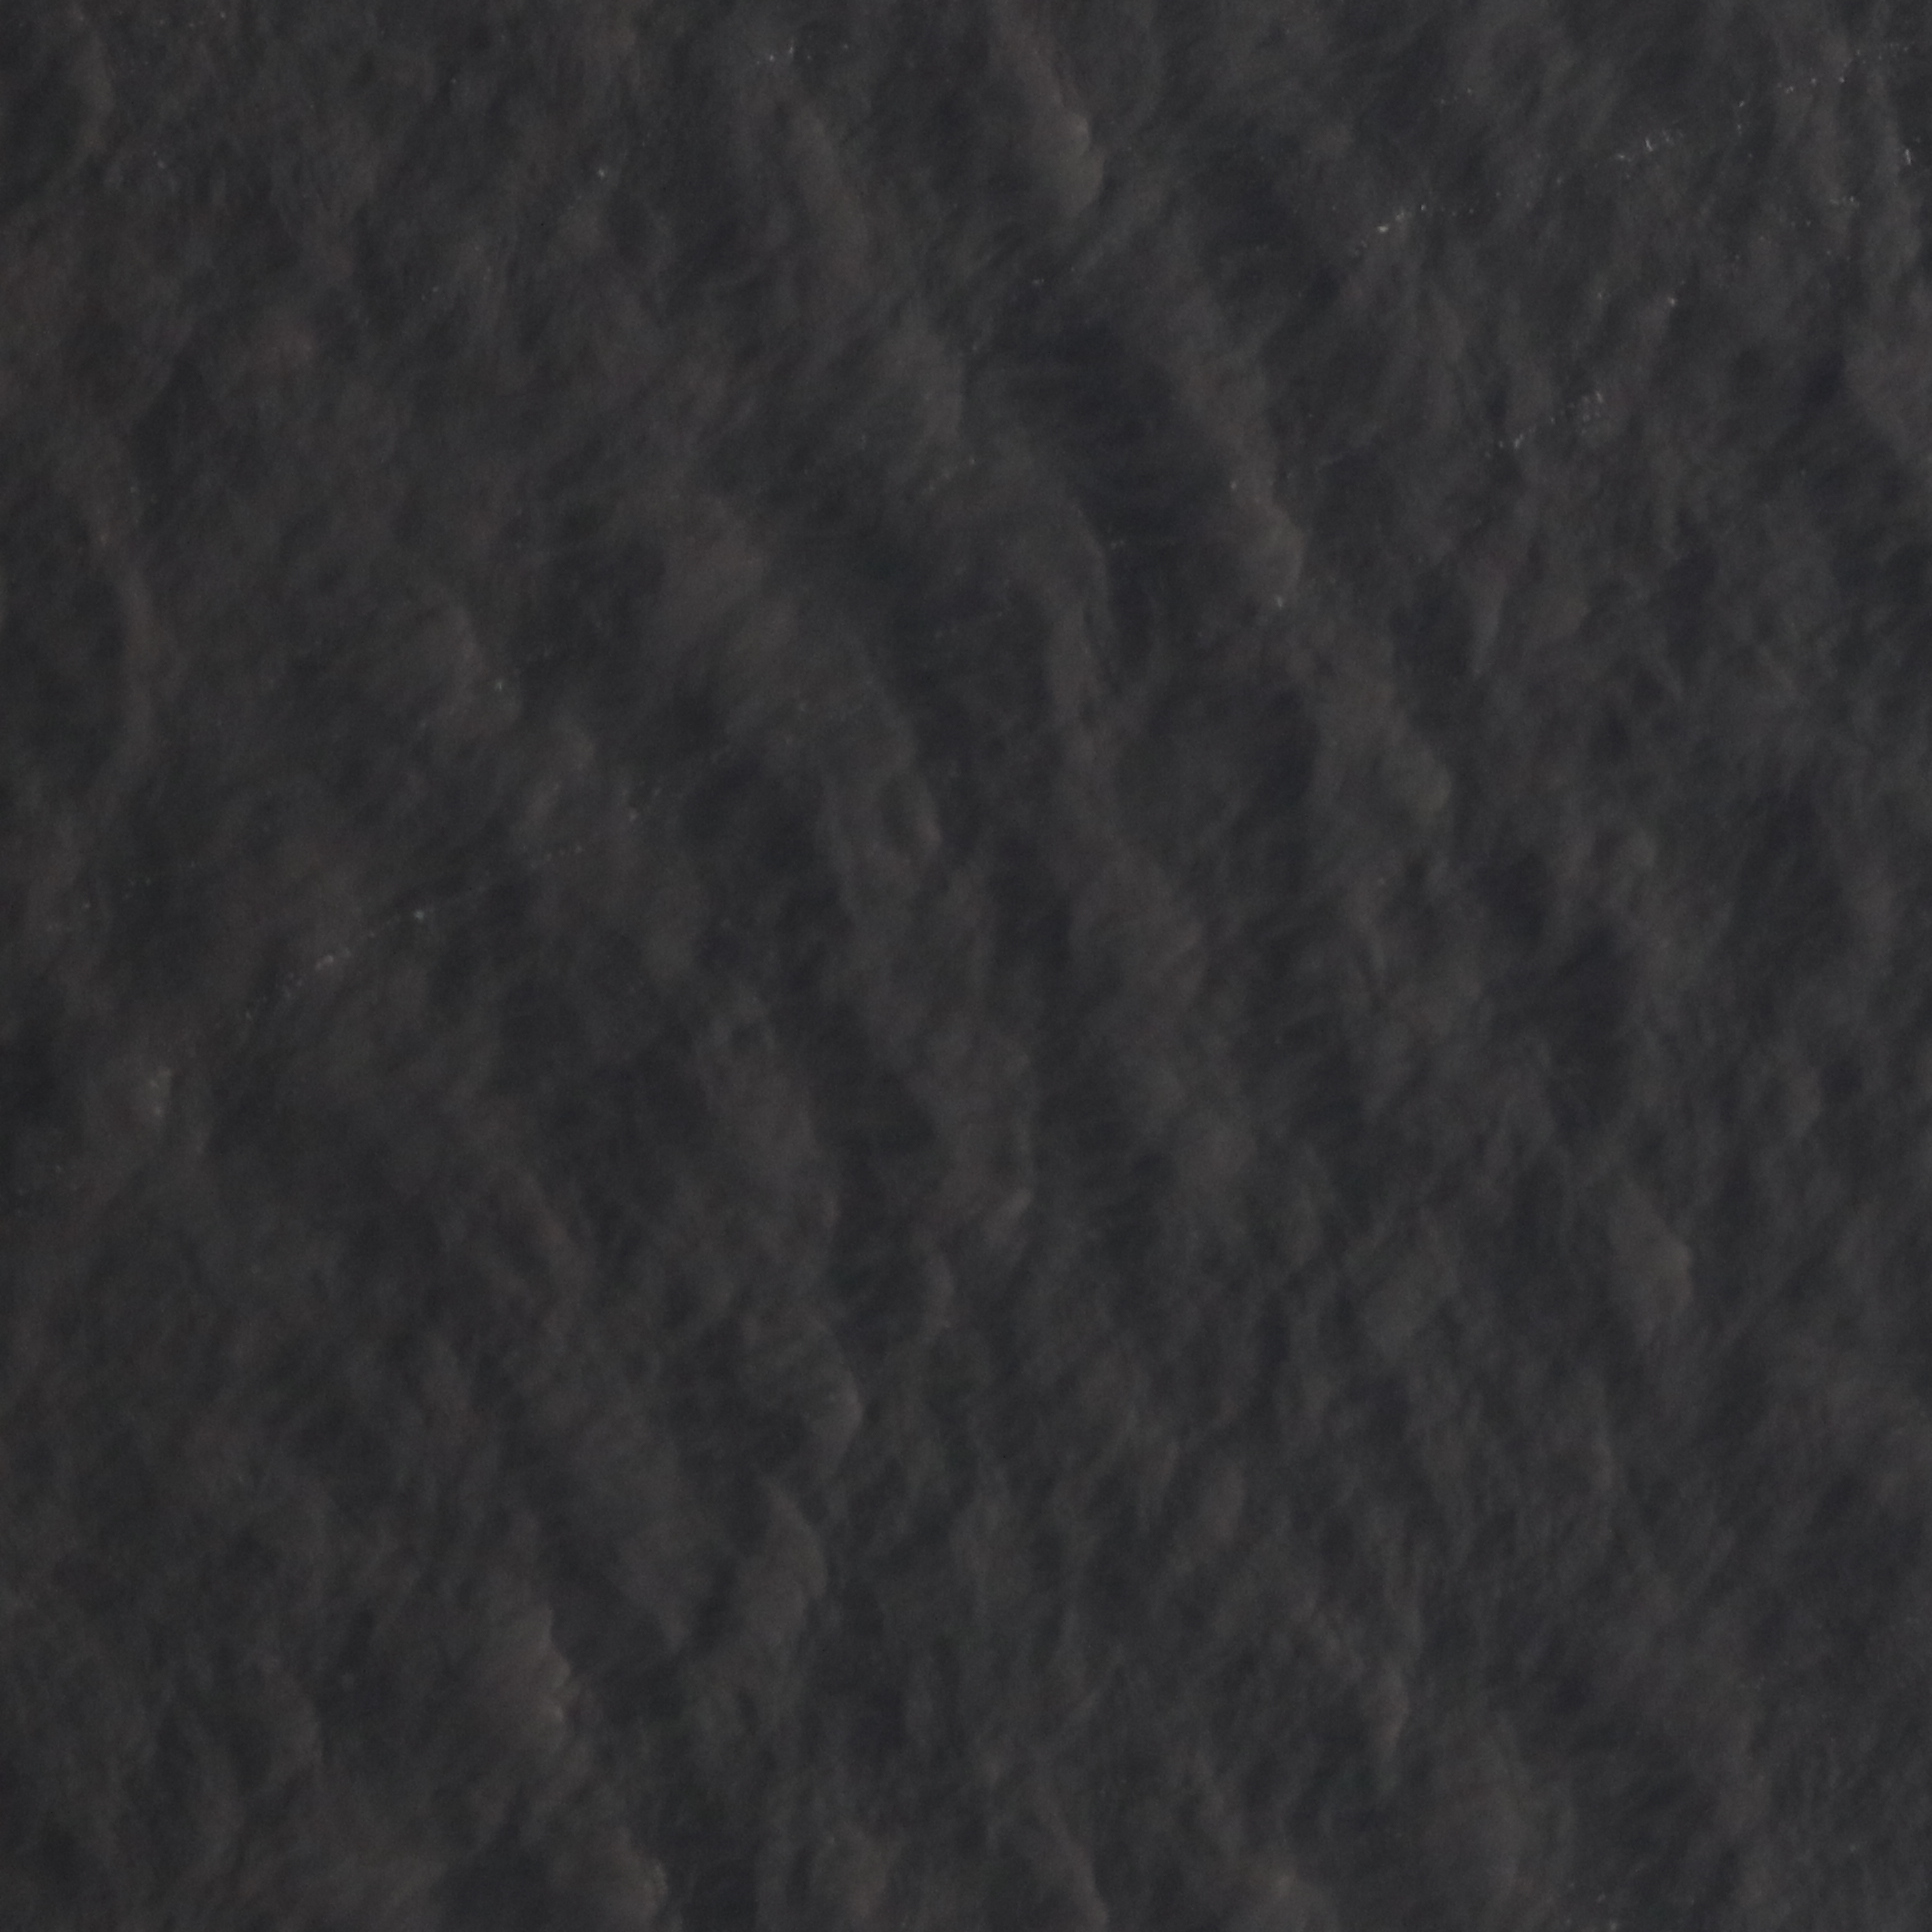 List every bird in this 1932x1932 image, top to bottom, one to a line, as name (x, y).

None